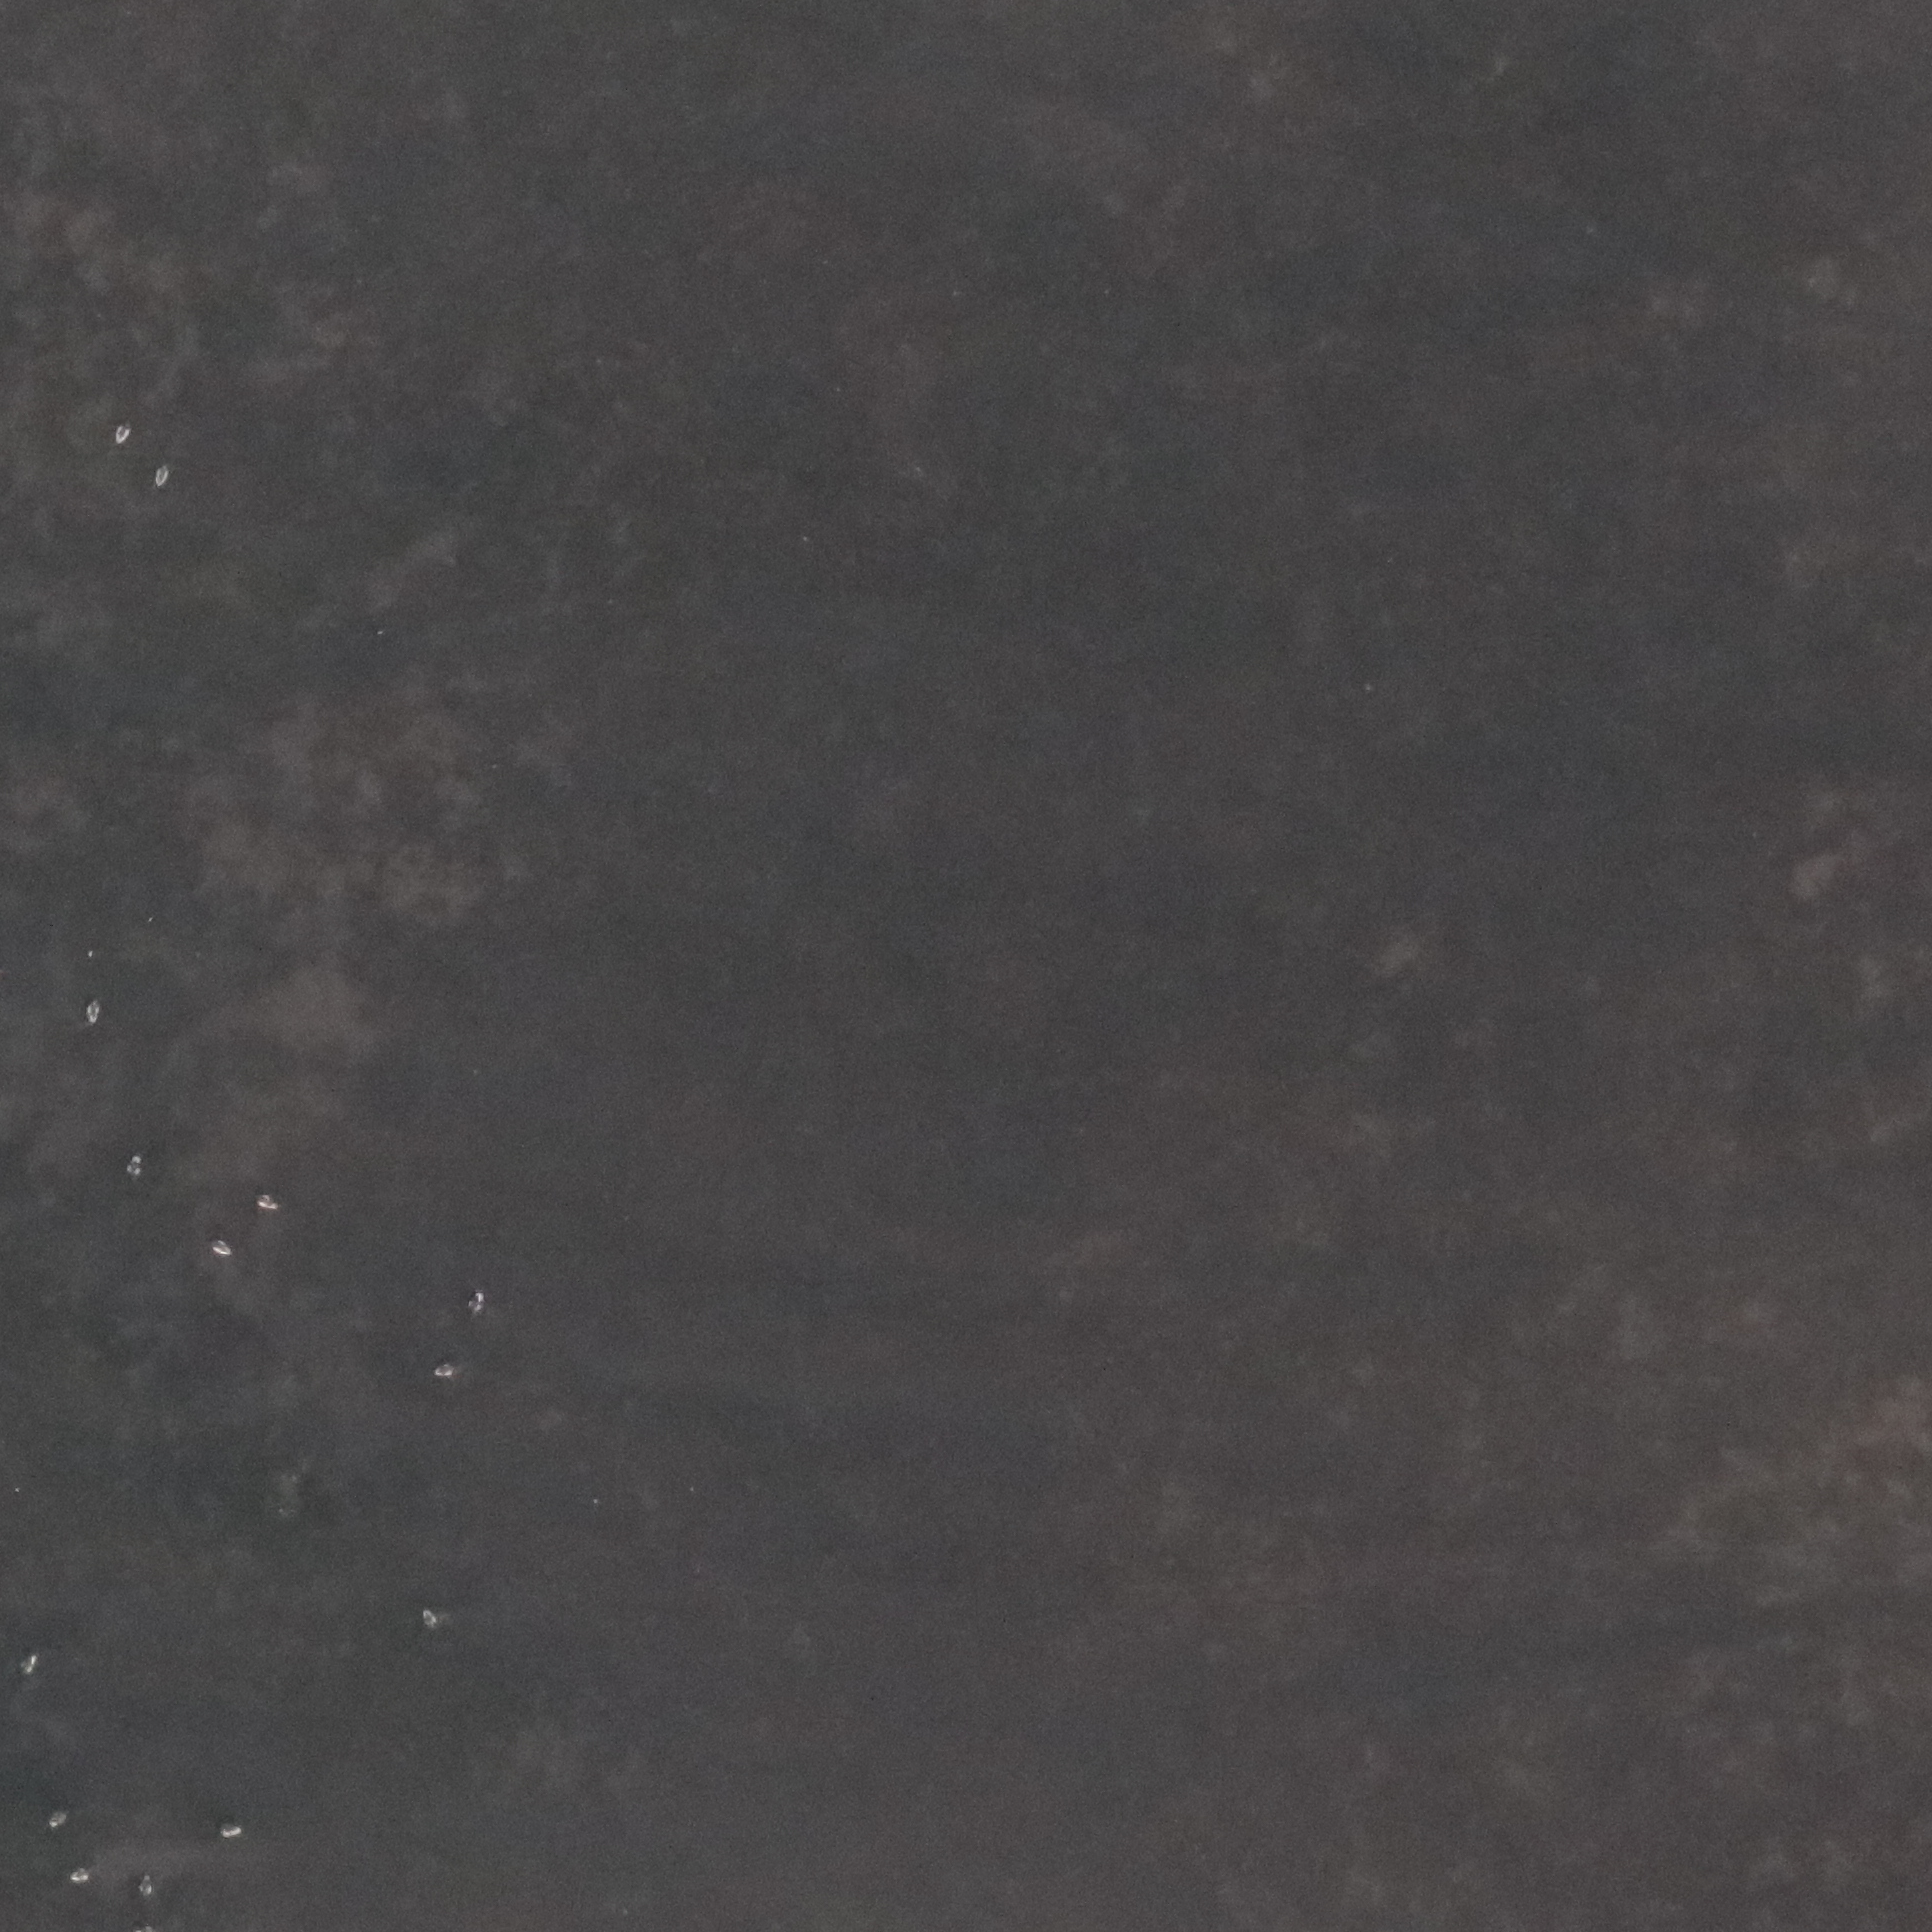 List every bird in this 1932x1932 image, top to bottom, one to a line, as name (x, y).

brant (122, 434)
brant (167, 478)
brant (93, 1012)
brant (133, 1166)
brant (266, 1201)
brant (222, 1247)
brant (476, 1304)
brant (445, 1370)
brant (428, 1619)
brant (29, 1664)
brant (56, 1817)
brant (231, 1829)
brant (81, 1876)
brant (142, 1885)